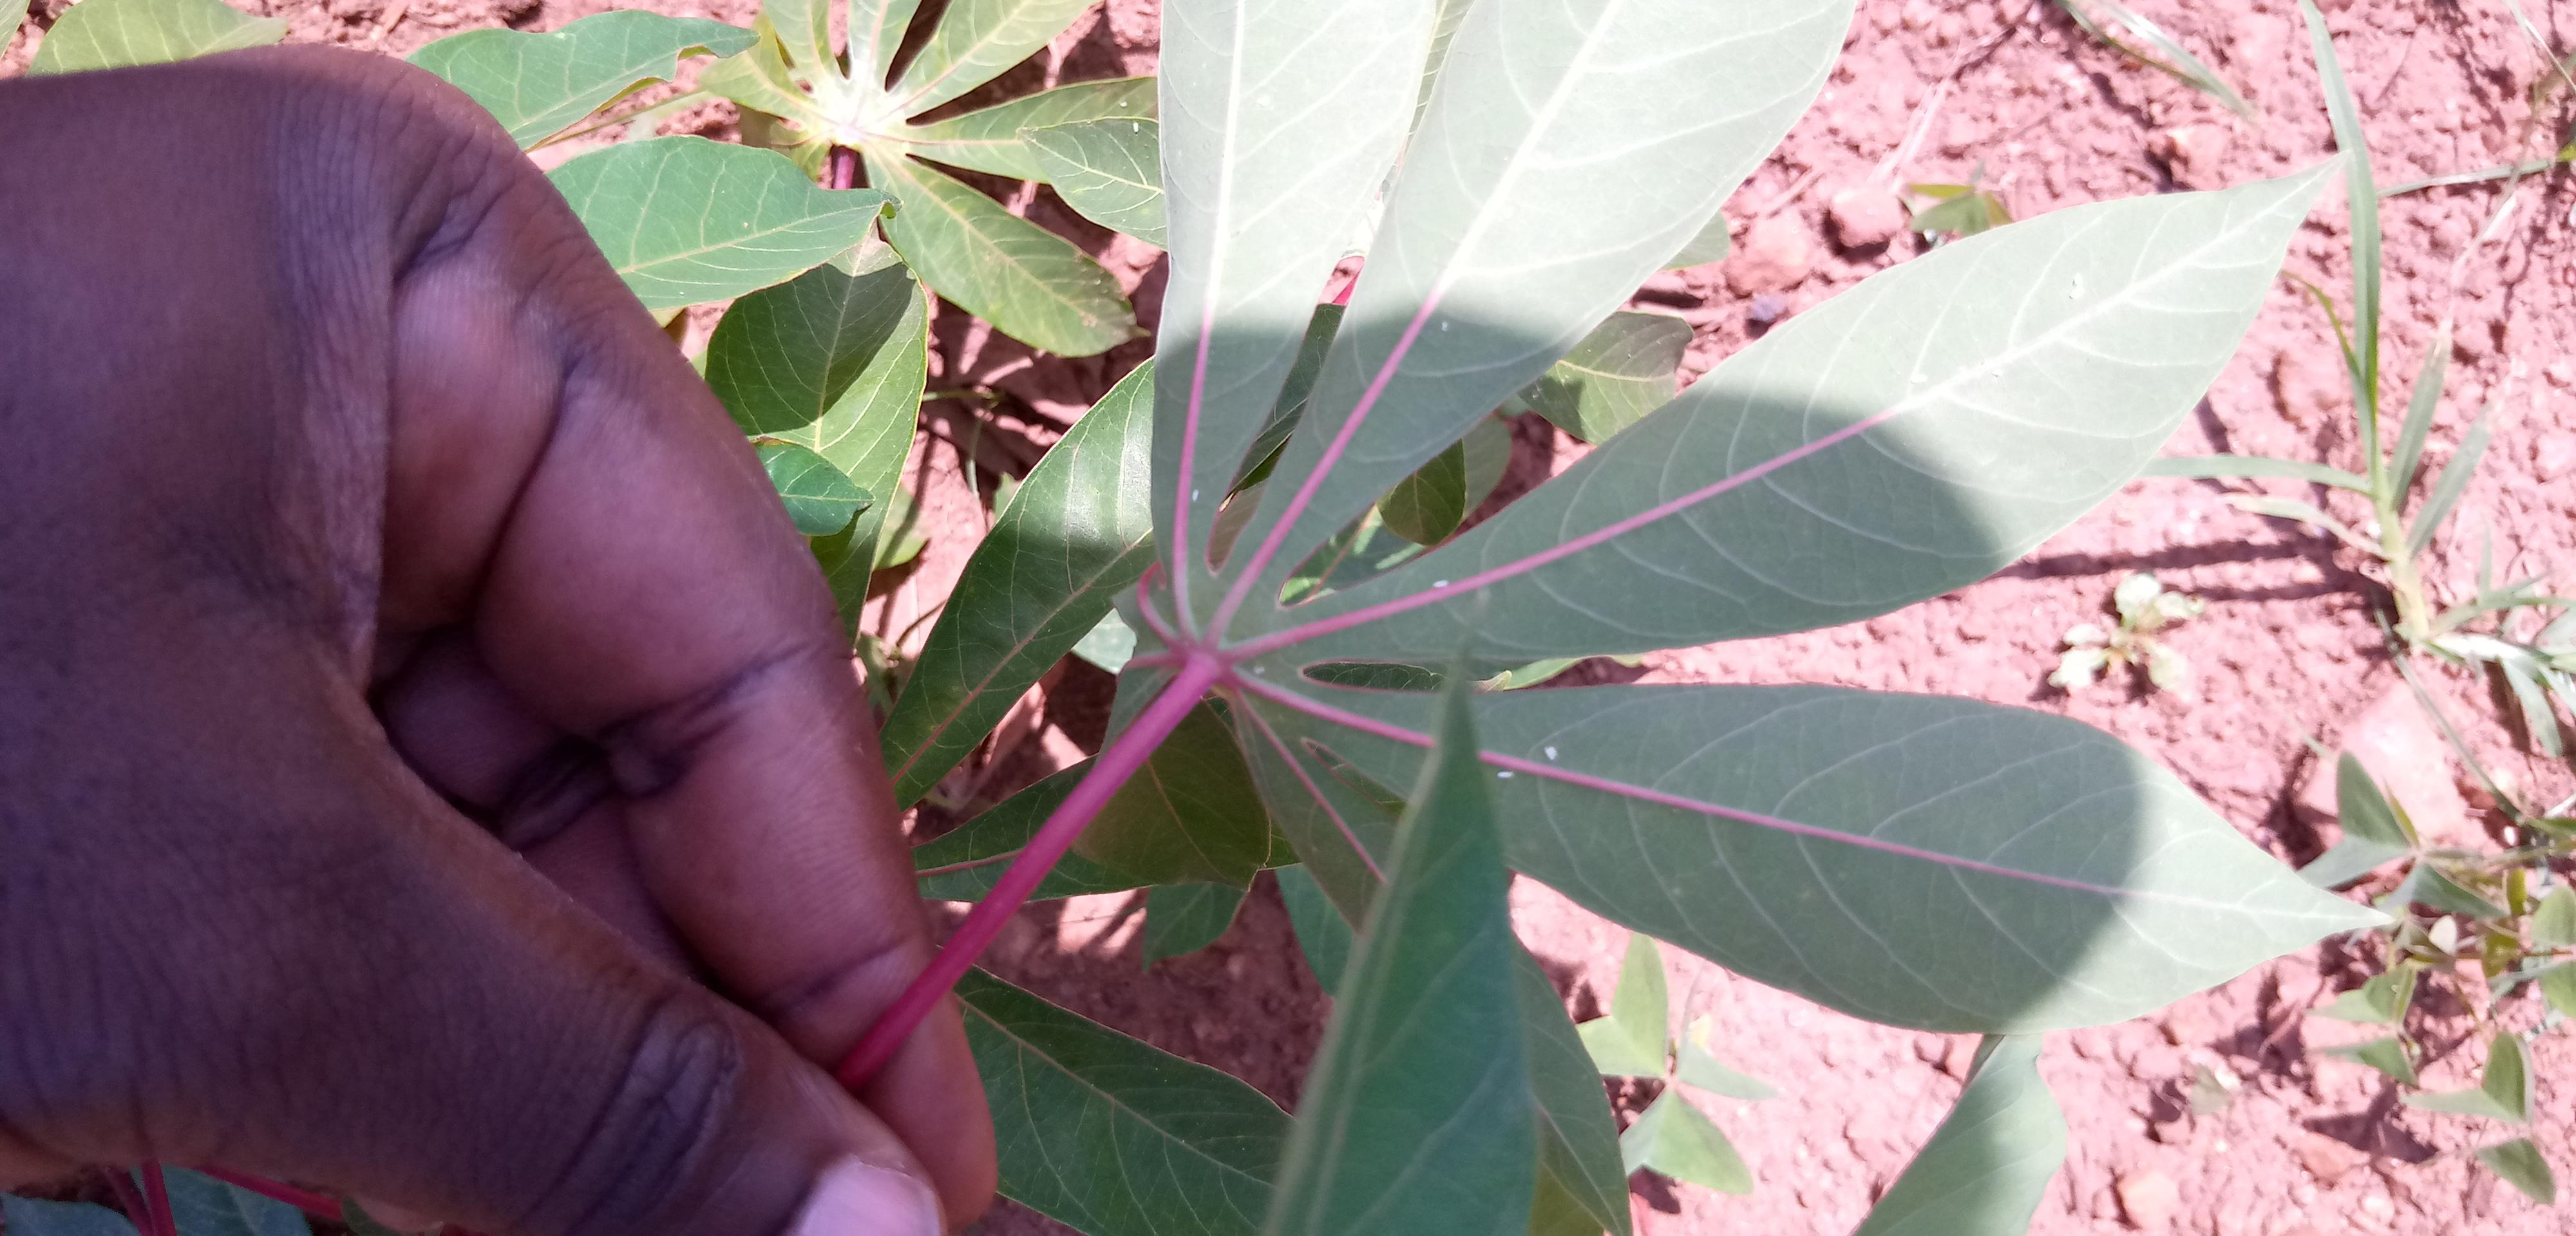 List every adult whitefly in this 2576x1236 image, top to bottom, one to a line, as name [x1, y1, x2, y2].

whitefly [1431, 315, 1461, 343]
whitefly [1180, 476, 1206, 512]
whitefly [1423, 568, 1461, 603]
whitefly [1248, 658, 1276, 687]
whitefly [1535, 735, 1576, 775]
whitefly [1487, 753, 1519, 788]